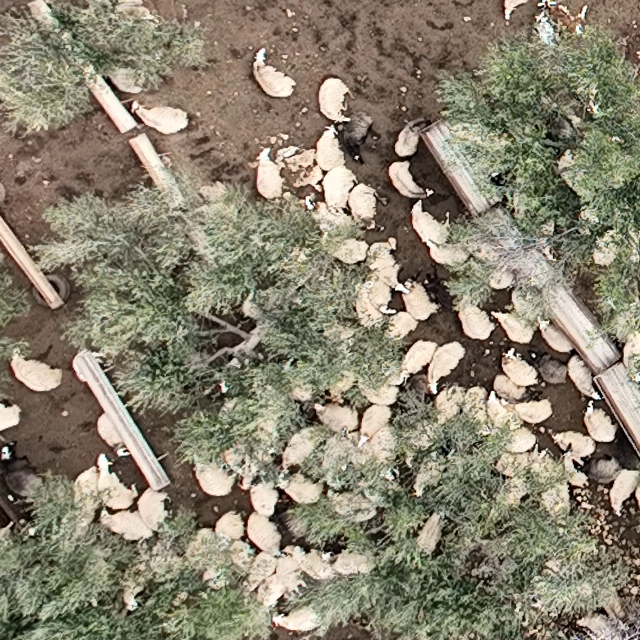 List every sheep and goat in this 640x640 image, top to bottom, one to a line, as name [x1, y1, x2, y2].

sheep [502, 0, 546, 17]
goat [540, 0, 589, 30]
goat [533, 13, 552, 45]
sheep [253, 45, 297, 97]
sheep [104, 66, 145, 94]
sheep [319, 74, 352, 123]
goat [574, 86, 602, 118]
sheep [130, 101, 190, 133]
sheep [341, 109, 373, 165]
sheep [544, 109, 581, 139]
sheep [394, 116, 430, 156]
sheep [451, 120, 512, 150]
sheep [315, 123, 346, 168]
sheep [256, 146, 284, 200]
sheep [558, 150, 589, 198]
sheep [387, 159, 434, 198]
sheep [324, 164, 356, 217]
sheep [510, 169, 531, 220]
sheep [347, 182, 384, 230]
sheep [306, 196, 354, 226]
sheep [411, 199, 453, 245]
sheep [575, 203, 596, 238]
sheep [535, 215, 557, 263]
sheep [622, 217, 639, 262]
sheep [593, 227, 620, 266]
sheep [321, 232, 368, 263]
sheep [427, 238, 472, 266]
sheep [367, 241, 410, 294]
sheep [469, 259, 515, 289]
sheep [404, 276, 440, 321]
sheep [355, 281, 386, 328]
sheep [513, 282, 543, 321]
sheep [458, 294, 494, 341]
sheep [384, 309, 418, 340]
sheep [490, 311, 532, 343]
sheep [540, 319, 574, 352]
sheep [623, 325, 639, 382]
sheep [429, 340, 464, 393]
sheep [393, 343, 438, 386]
sheep [501, 349, 539, 385]
sheep [529, 349, 566, 382]
sheep [11, 350, 63, 393]
sheep [567, 355, 601, 400]
sheep [330, 372, 355, 405]
sheep [494, 374, 527, 402]
sheep [357, 377, 399, 406]
sheep [287, 379, 317, 404]
sheep [436, 385, 465, 424]
sheep [465, 386, 490, 433]
sheep [488, 390, 515, 427]
sheep [218, 395, 248, 428]
sheep [501, 398, 550, 425]
sheep [0, 399, 19, 433]
sheep [313, 401, 359, 433]
sheep [583, 401, 618, 441]
sheep [358, 407, 391, 446]
sheep [97, 411, 131, 459]
sheep [254, 418, 279, 462]
sheep [404, 420, 440, 468]
sheep [281, 424, 330, 469]
sheep [371, 426, 399, 480]
sheep [492, 426, 537, 452]
sheep [547, 429, 596, 457]
sheep [325, 435, 353, 489]
sheep [562, 443, 587, 486]
sheep [0, 445, 45, 497]
sheep [223, 445, 260, 491]
sheep [496, 447, 547, 476]
sheep [413, 453, 447, 498]
sheep [96, 454, 138, 510]
sheep [572, 454, 620, 484]
sheep [192, 455, 235, 497]
sheep [75, 467, 97, 506]
sheep [610, 469, 639, 516]
sheep [276, 471, 325, 504]
sheep [495, 472, 528, 513]
sheep [250, 476, 279, 518]
sheep [360, 476, 402, 508]
sheep [541, 478, 570, 533]
sheep [137, 485, 171, 534]
sheep [328, 488, 376, 520]
sheep [57, 498, 99, 549]
sheep [100, 506, 154, 539]
sheep [413, 509, 446, 555]
sheep [248, 510, 288, 557]
sheep [213, 512, 244, 551]
sheep [185, 530, 213, 564]
sheep [138, 539, 184, 575]
sheep [202, 541, 254, 587]
sheep [277, 544, 309, 594]
sheep [295, 547, 339, 584]
sheep [334, 547, 385, 576]
sheep [237, 551, 276, 596]
sheep [122, 555, 150, 611]
sheep [540, 559, 570, 582]
sheep [256, 572, 284, 613]
sheep [599, 586, 628, 630]
sheep [272, 604, 325, 632]
sheep [575, 613, 618, 638]